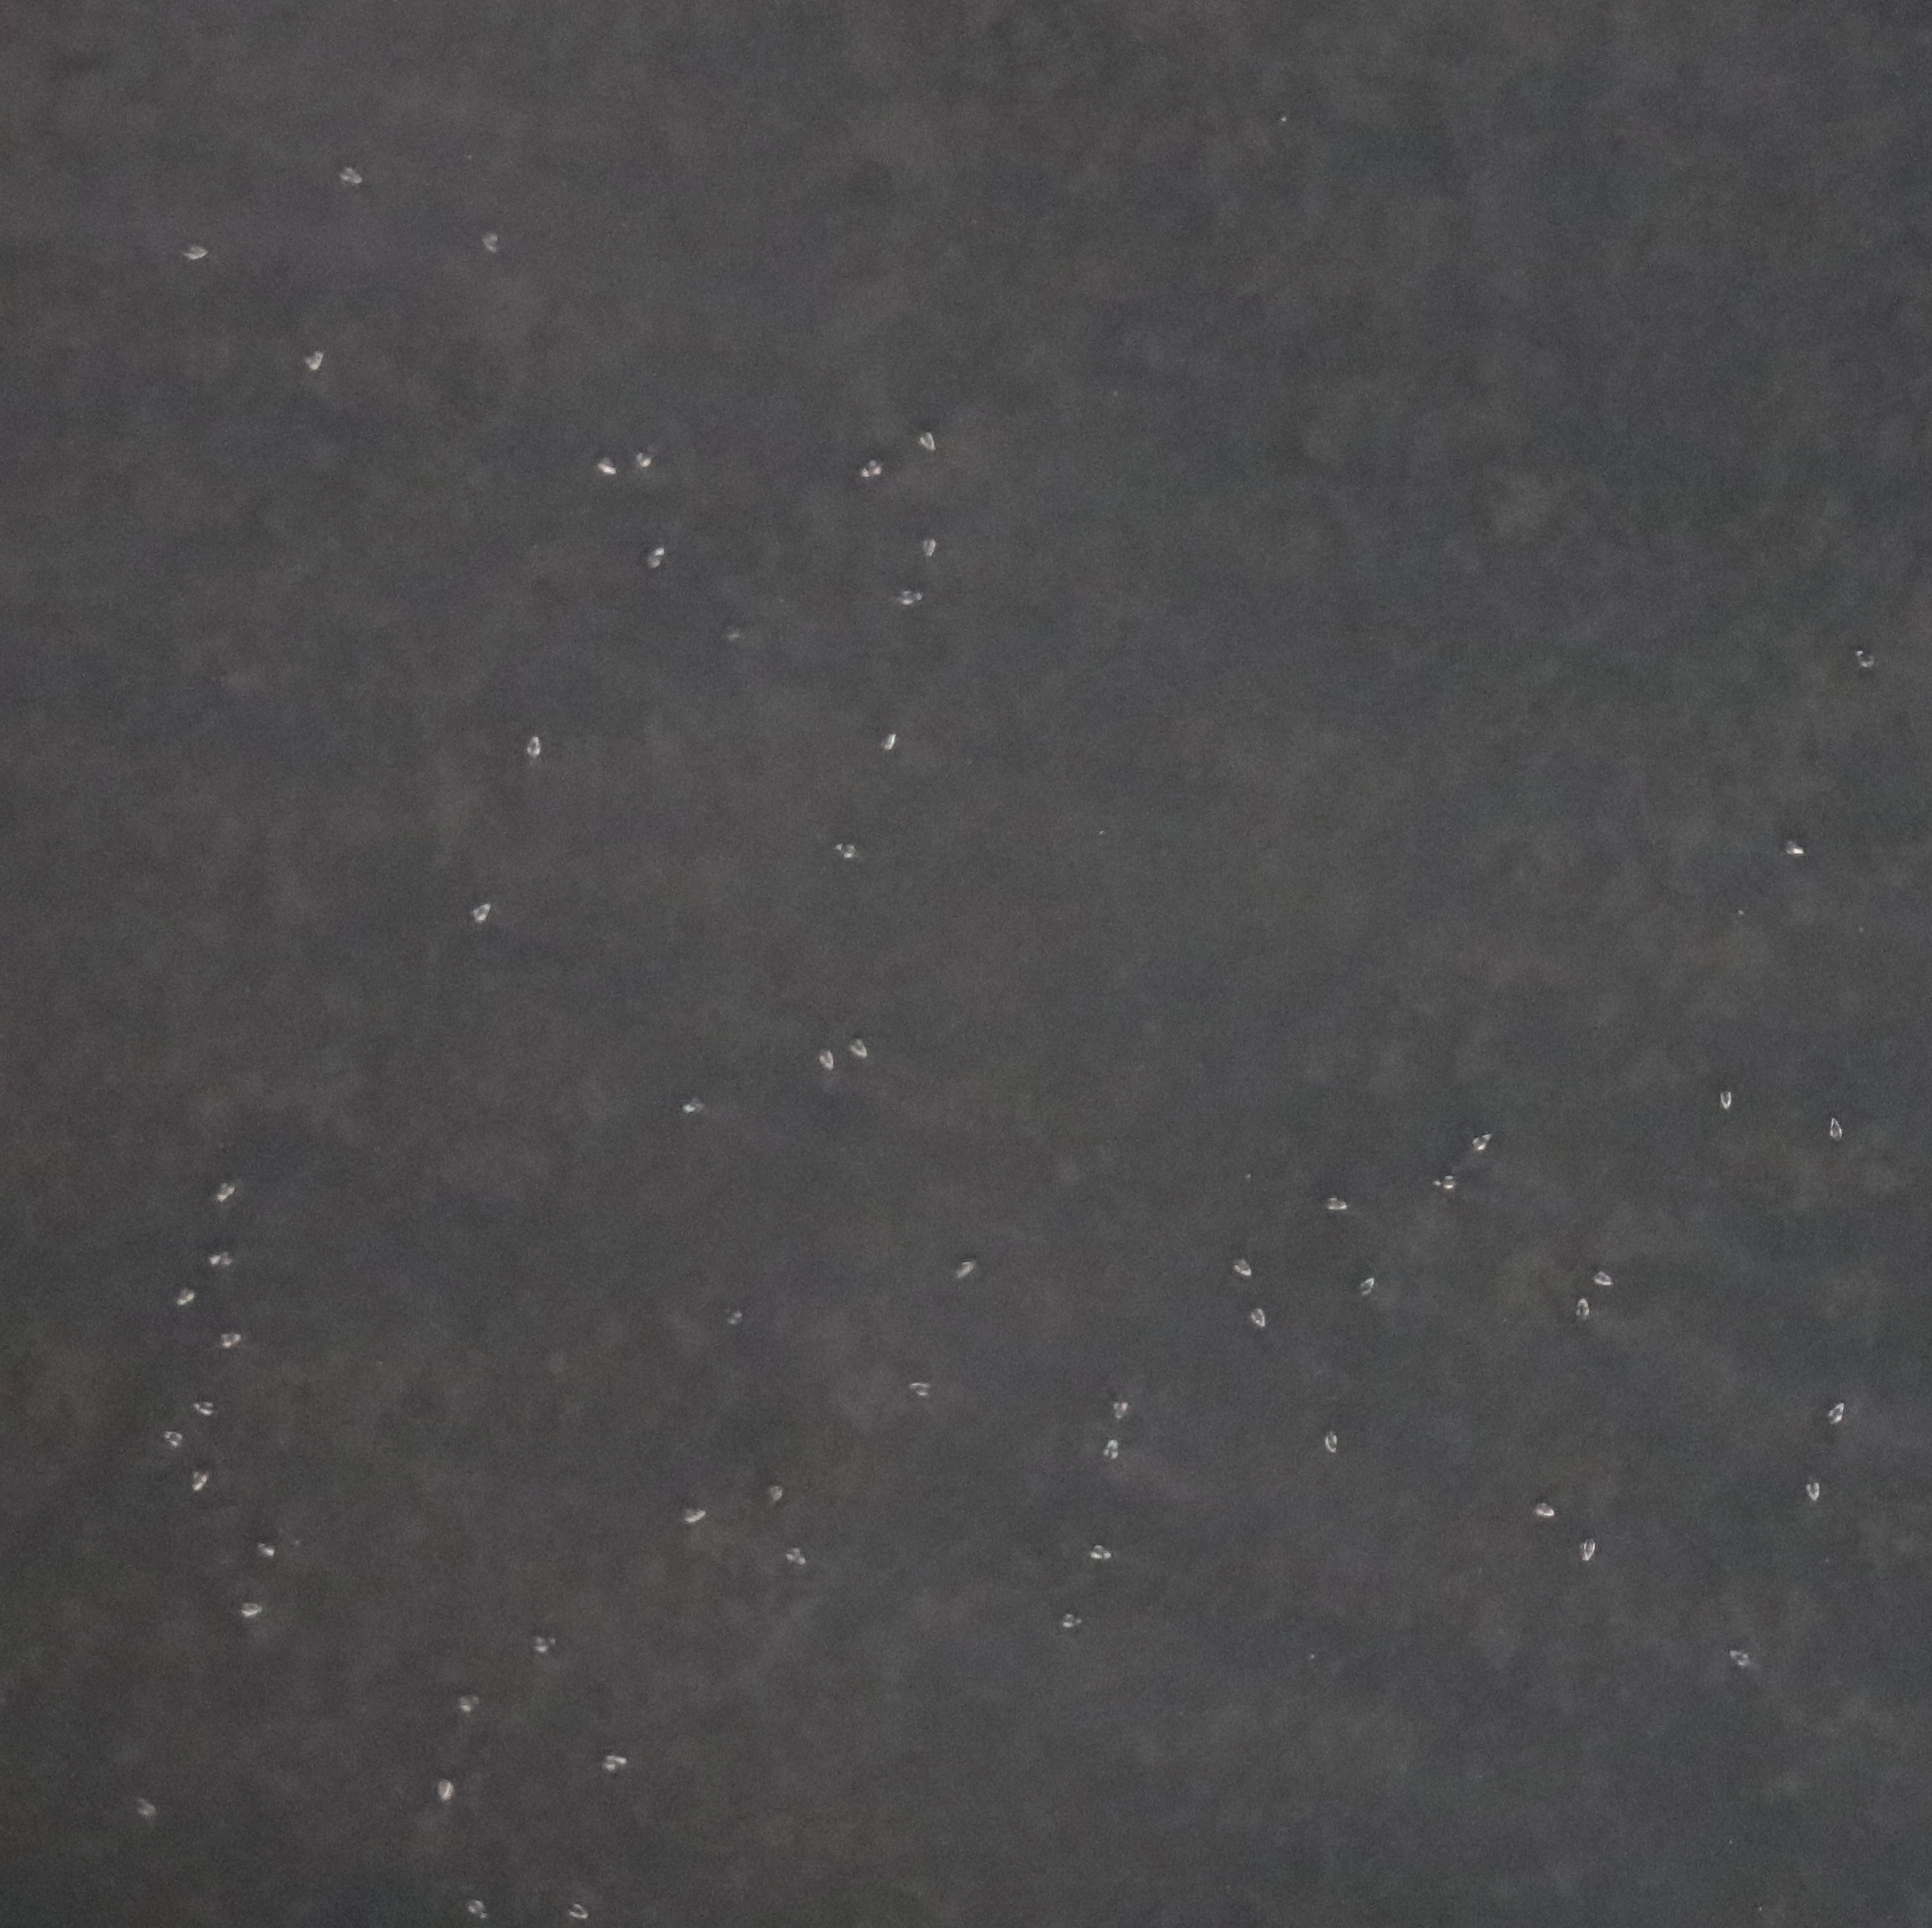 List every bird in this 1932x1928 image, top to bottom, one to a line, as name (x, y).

brant (354, 174)
brant (486, 241)
brant (197, 249)
brant (315, 357)
brant (926, 438)
brant (643, 455)
brant (603, 469)
brant (872, 470)
brant (930, 546)
brant (664, 562)
brant (907, 595)
brant (731, 636)
brant (1869, 663)
brant (896, 735)
brant (534, 748)
brant (1801, 841)
brant (1795, 848)
brant (849, 853)
brant (479, 913)
brant (857, 1047)
brant (834, 1061)
brant (1727, 1102)
brant (696, 1106)
brant (1836, 1130)
brant (1480, 1142)
brant (1448, 1182)
brant (225, 1191)
brant (1336, 1204)
brant (222, 1256)
brant (964, 1269)
brant (1248, 1278)
brant (1602, 1278)
brant (1368, 1285)
brant (186, 1296)
brant (1581, 1312)
brant (737, 1324)
brant (1262, 1324)
brant (230, 1340)
brant (922, 1386)
brant (205, 1407)
brant (1121, 1408)
brant (1836, 1414)
brant (174, 1439)
brant (1331, 1442)
brant (1109, 1449)
brant (199, 1480)
brant (1813, 1489)
brant (771, 1495)
brant (1544, 1509)
brant (690, 1519)
brant (266, 1548)
brant (1590, 1548)
brant (1099, 1552)
brant (800, 1554)
brant (250, 1608)
brant (1071, 1620)
brant (545, 1640)
brant (1741, 1657)
brant (471, 1697)
brant (612, 1764)
brant (448, 1789)
brant (141, 1810)
brant (478, 1908)
brant (578, 1911)